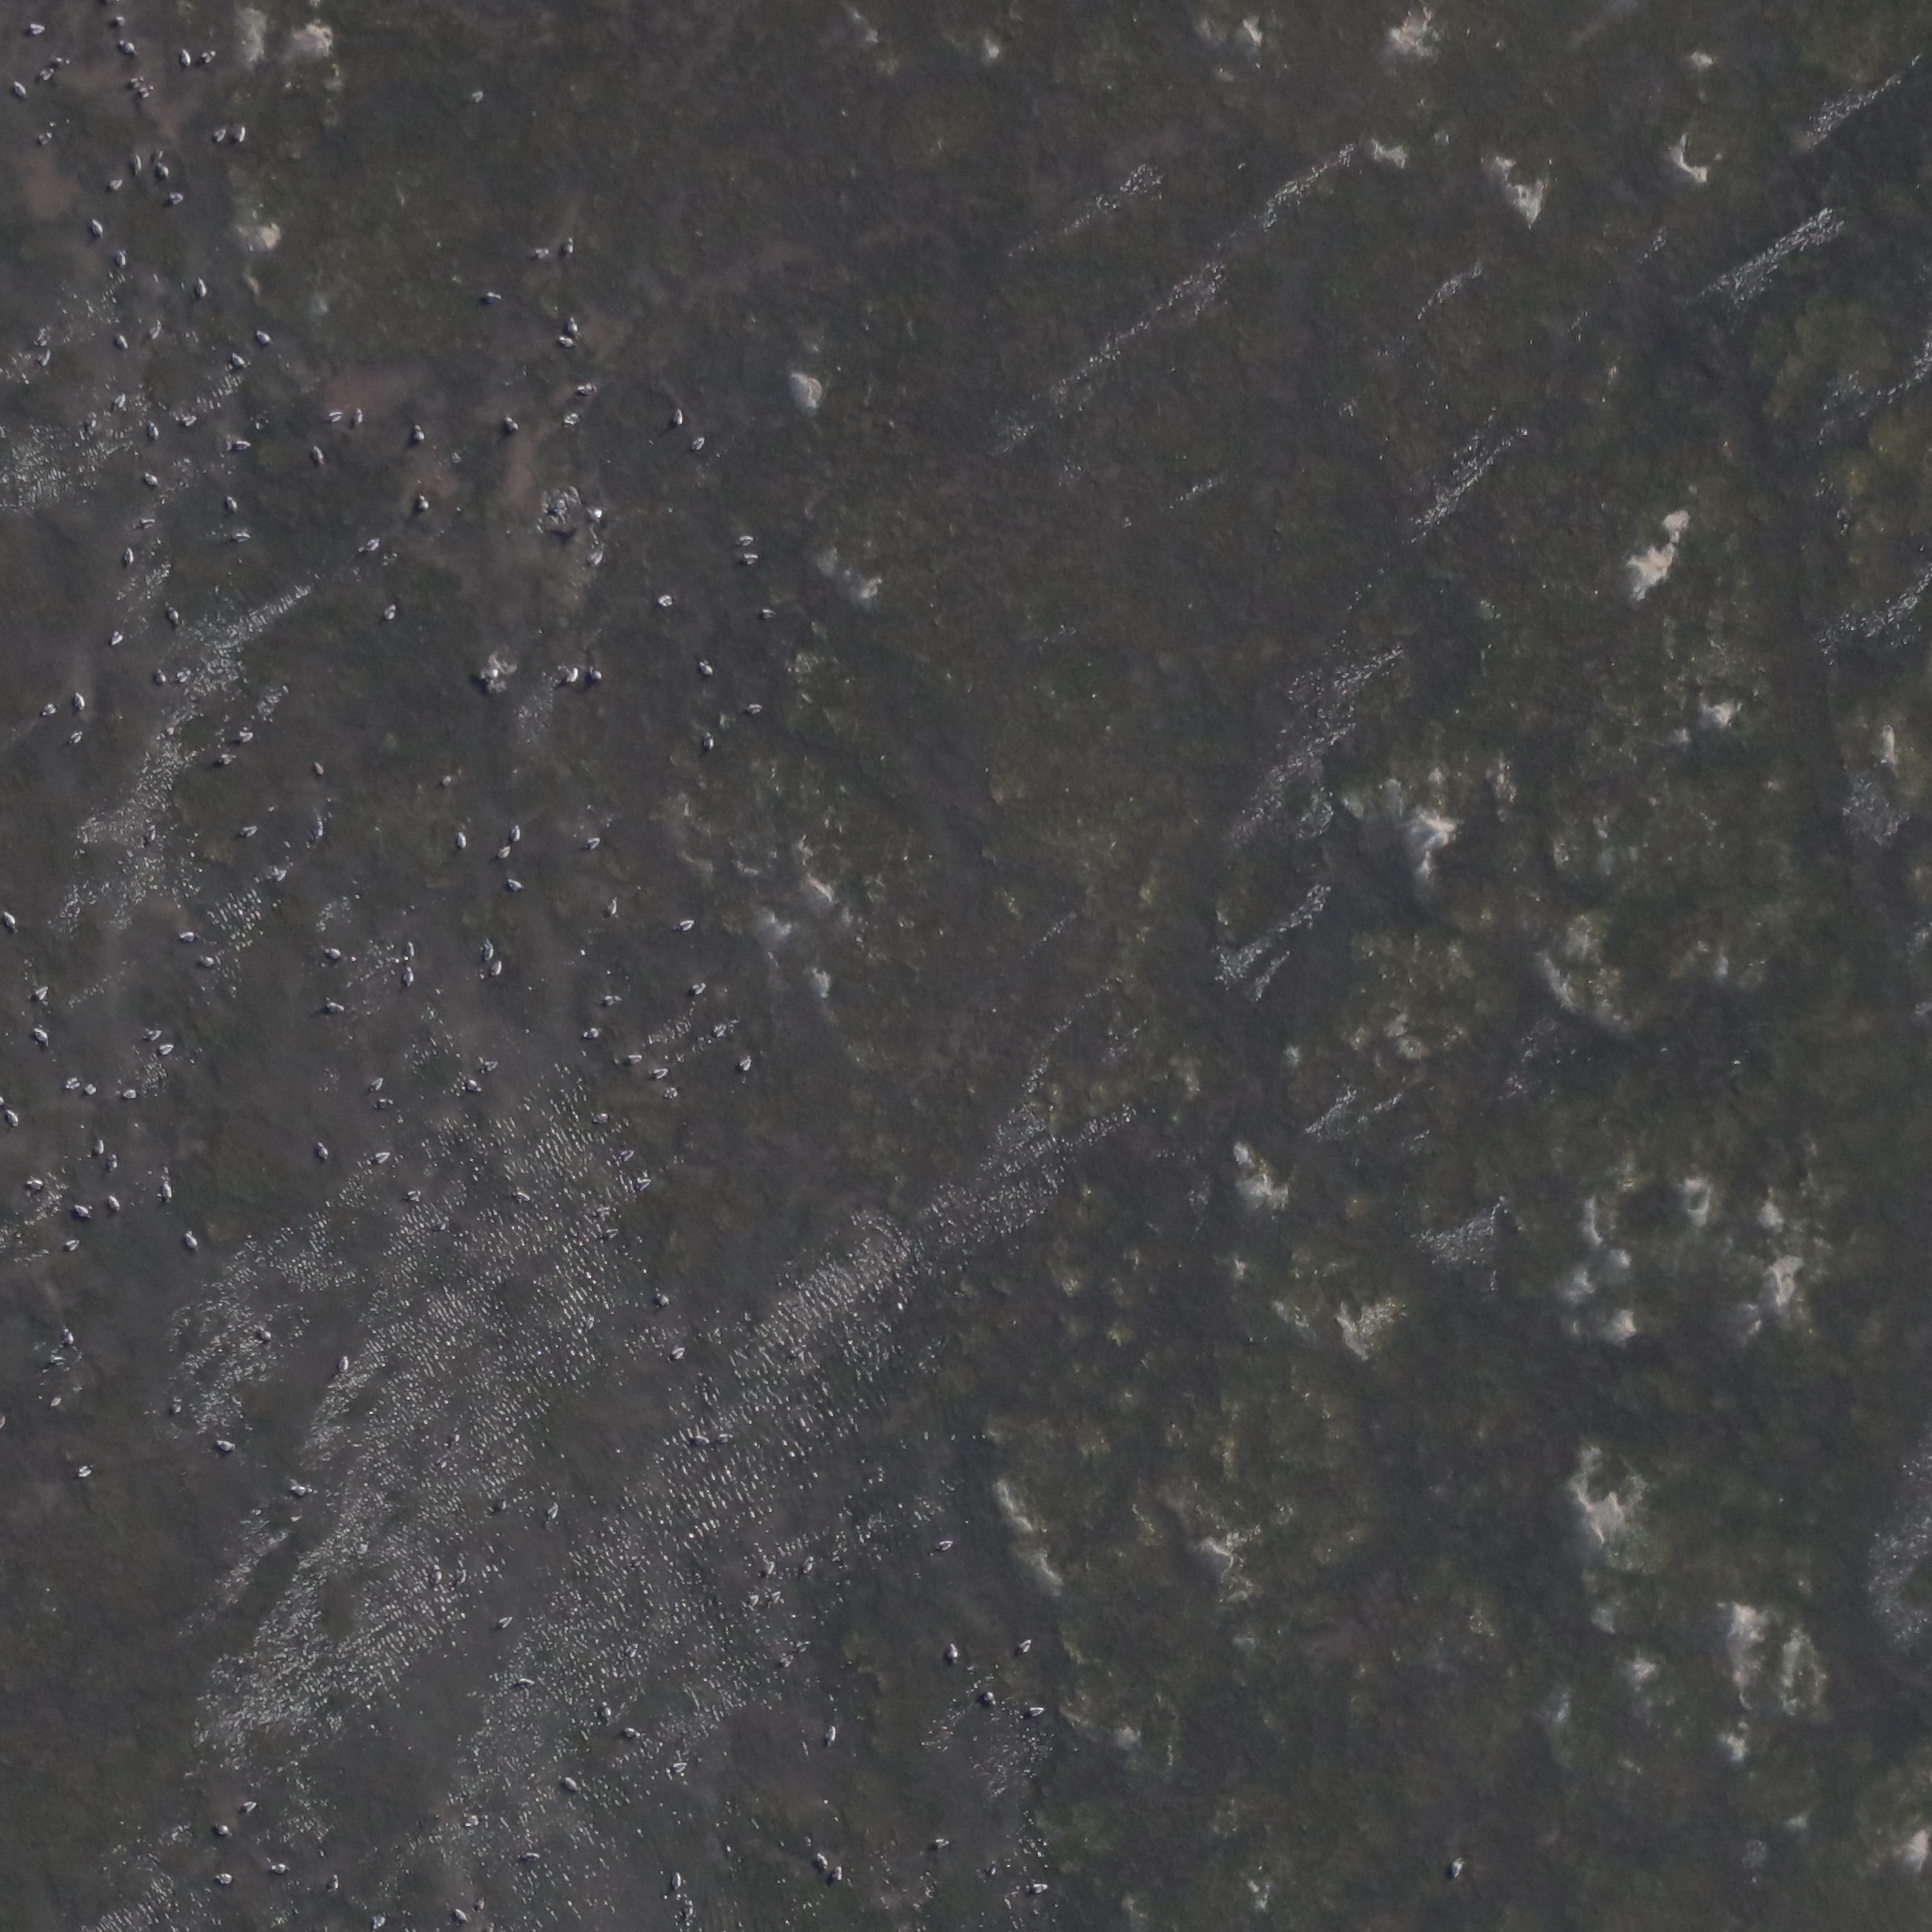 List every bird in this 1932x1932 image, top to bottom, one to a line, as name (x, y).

brant (124, 17)
brant (48, 26)
brant (138, 46)
brant (184, 54)
brant (212, 55)
brant (65, 58)
brant (52, 75)
brant (141, 86)
brant (22, 90)
brant (475, 95)
brant (152, 101)
brant (249, 132)
brant (225, 133)
brant (48, 141)
brant (158, 151)
brant (142, 166)
brant (166, 174)
brant (117, 188)
brant (177, 205)
brant (98, 223)
brant (571, 244)
brant (542, 251)
brant (130, 261)
brant (201, 287)
brant (486, 298)
brant (160, 324)
brant (580, 326)
brant (49, 336)
brant (266, 339)
brant (568, 347)
brant (127, 353)
brant (48, 355)
brant (238, 368)
brant (591, 382)
brant (123, 403)
brant (339, 407)
brant (200, 413)
brant (365, 413)
brant (571, 413)
brant (95, 416)
brant (515, 424)
brant (682, 424)
brant (149, 427)
brant (431, 435)
brant (244, 440)
brant (702, 446)
brant (324, 454)
brant (154, 483)
brant (424, 493)
brant (235, 498)
brant (608, 514)
brant (145, 528)
brant (243, 528)
brant (741, 542)
brant (599, 546)
brant (376, 548)
brant (133, 555)
brant (750, 565)
brant (177, 604)
brant (663, 604)
brant (766, 610)
brant (389, 614)
brant (122, 638)
brant (710, 666)
brant (494, 671)
brant (566, 674)
brant (190, 675)
brant (596, 676)
brant (161, 680)
brant (81, 696)
brant (757, 705)
brant (52, 711)
brant (256, 729)
brant (172, 732)
brant (83, 744)
brant (233, 752)
brant (702, 752)
other bird (324, 773)
brant (153, 830)
brant (254, 834)
brant (453, 841)
brant (513, 841)
brant (590, 841)
brant (500, 860)
brant (510, 890)
brant (609, 907)
brant (15, 918)
brant (684, 922)
brant (185, 934)
brant (481, 949)
brant (412, 950)
brant (337, 951)
brant (212, 962)
brant (494, 974)
brant (412, 977)
brant (707, 987)
brant (43, 988)
brant (618, 995)
brant (331, 1002)
brant (596, 1024)
brant (43, 1033)
brant (152, 1034)
brant (726, 1036)
brant (172, 1051)
brant (633, 1055)
brant (756, 1062)
brant (498, 1063)
brant (661, 1076)
brant (71, 1081)
brant (377, 1089)
brant (95, 1092)
brant (478, 1093)
brant (138, 1100)
brant (664, 1100)
brant (387, 1107)
brant (610, 1118)
brant (6, 1123)
brant (323, 1148)
brant (95, 1151)
brant (379, 1154)
brant (628, 1157)
brant (117, 1165)
brant (652, 1187)
brant (40, 1190)
brant (413, 1191)
brant (158, 1192)
brant (515, 1200)
brant (603, 1212)
brant (85, 1213)
brant (111, 1213)
brant (443, 1223)
brant (186, 1230)
brant (73, 1231)
brant (616, 1237)
brant (659, 1302)
brant (574, 1324)
brant (270, 1336)
brant (67, 1338)
brant (796, 1351)
brant (680, 1357)
brant (54, 1360)
brant (345, 1365)
brant (62, 1396)
brant (178, 1400)
brant (2, 1423)
brant (721, 1432)
brant (704, 1437)
brant (228, 1450)
brant (87, 1470)
brant (293, 1485)
brant (506, 1506)
brant (564, 1509)
brant (949, 1556)
brant (819, 1561)
brant (766, 1566)
brant (443, 1568)
brant (469, 1572)
brant (777, 1587)
brant (760, 1601)
brant (503, 1624)
brant (803, 1640)
brant (948, 1654)
brant (1021, 1655)
brant (793, 1660)
brant (533, 1678)
brant (997, 1701)
brant (1045, 1713)
brant (614, 1715)
brant (828, 1729)
brant (639, 1743)
brant (679, 1763)
brant (568, 1776)
brant (244, 1807)
brant (476, 1809)
brant (226, 1825)
brant (948, 1844)
brant (534, 1854)
brant (825, 1859)
brant (284, 1863)
brant (1001, 1865)
brant (232, 1867)
brant (1461, 1867)
brant (848, 1877)
brant (343, 1879)
brant (680, 1882)
brant (1045, 1885)
other bird (479, 1902)
brant (690, 1914)
brant (466, 1916)
brant (369, 1925)